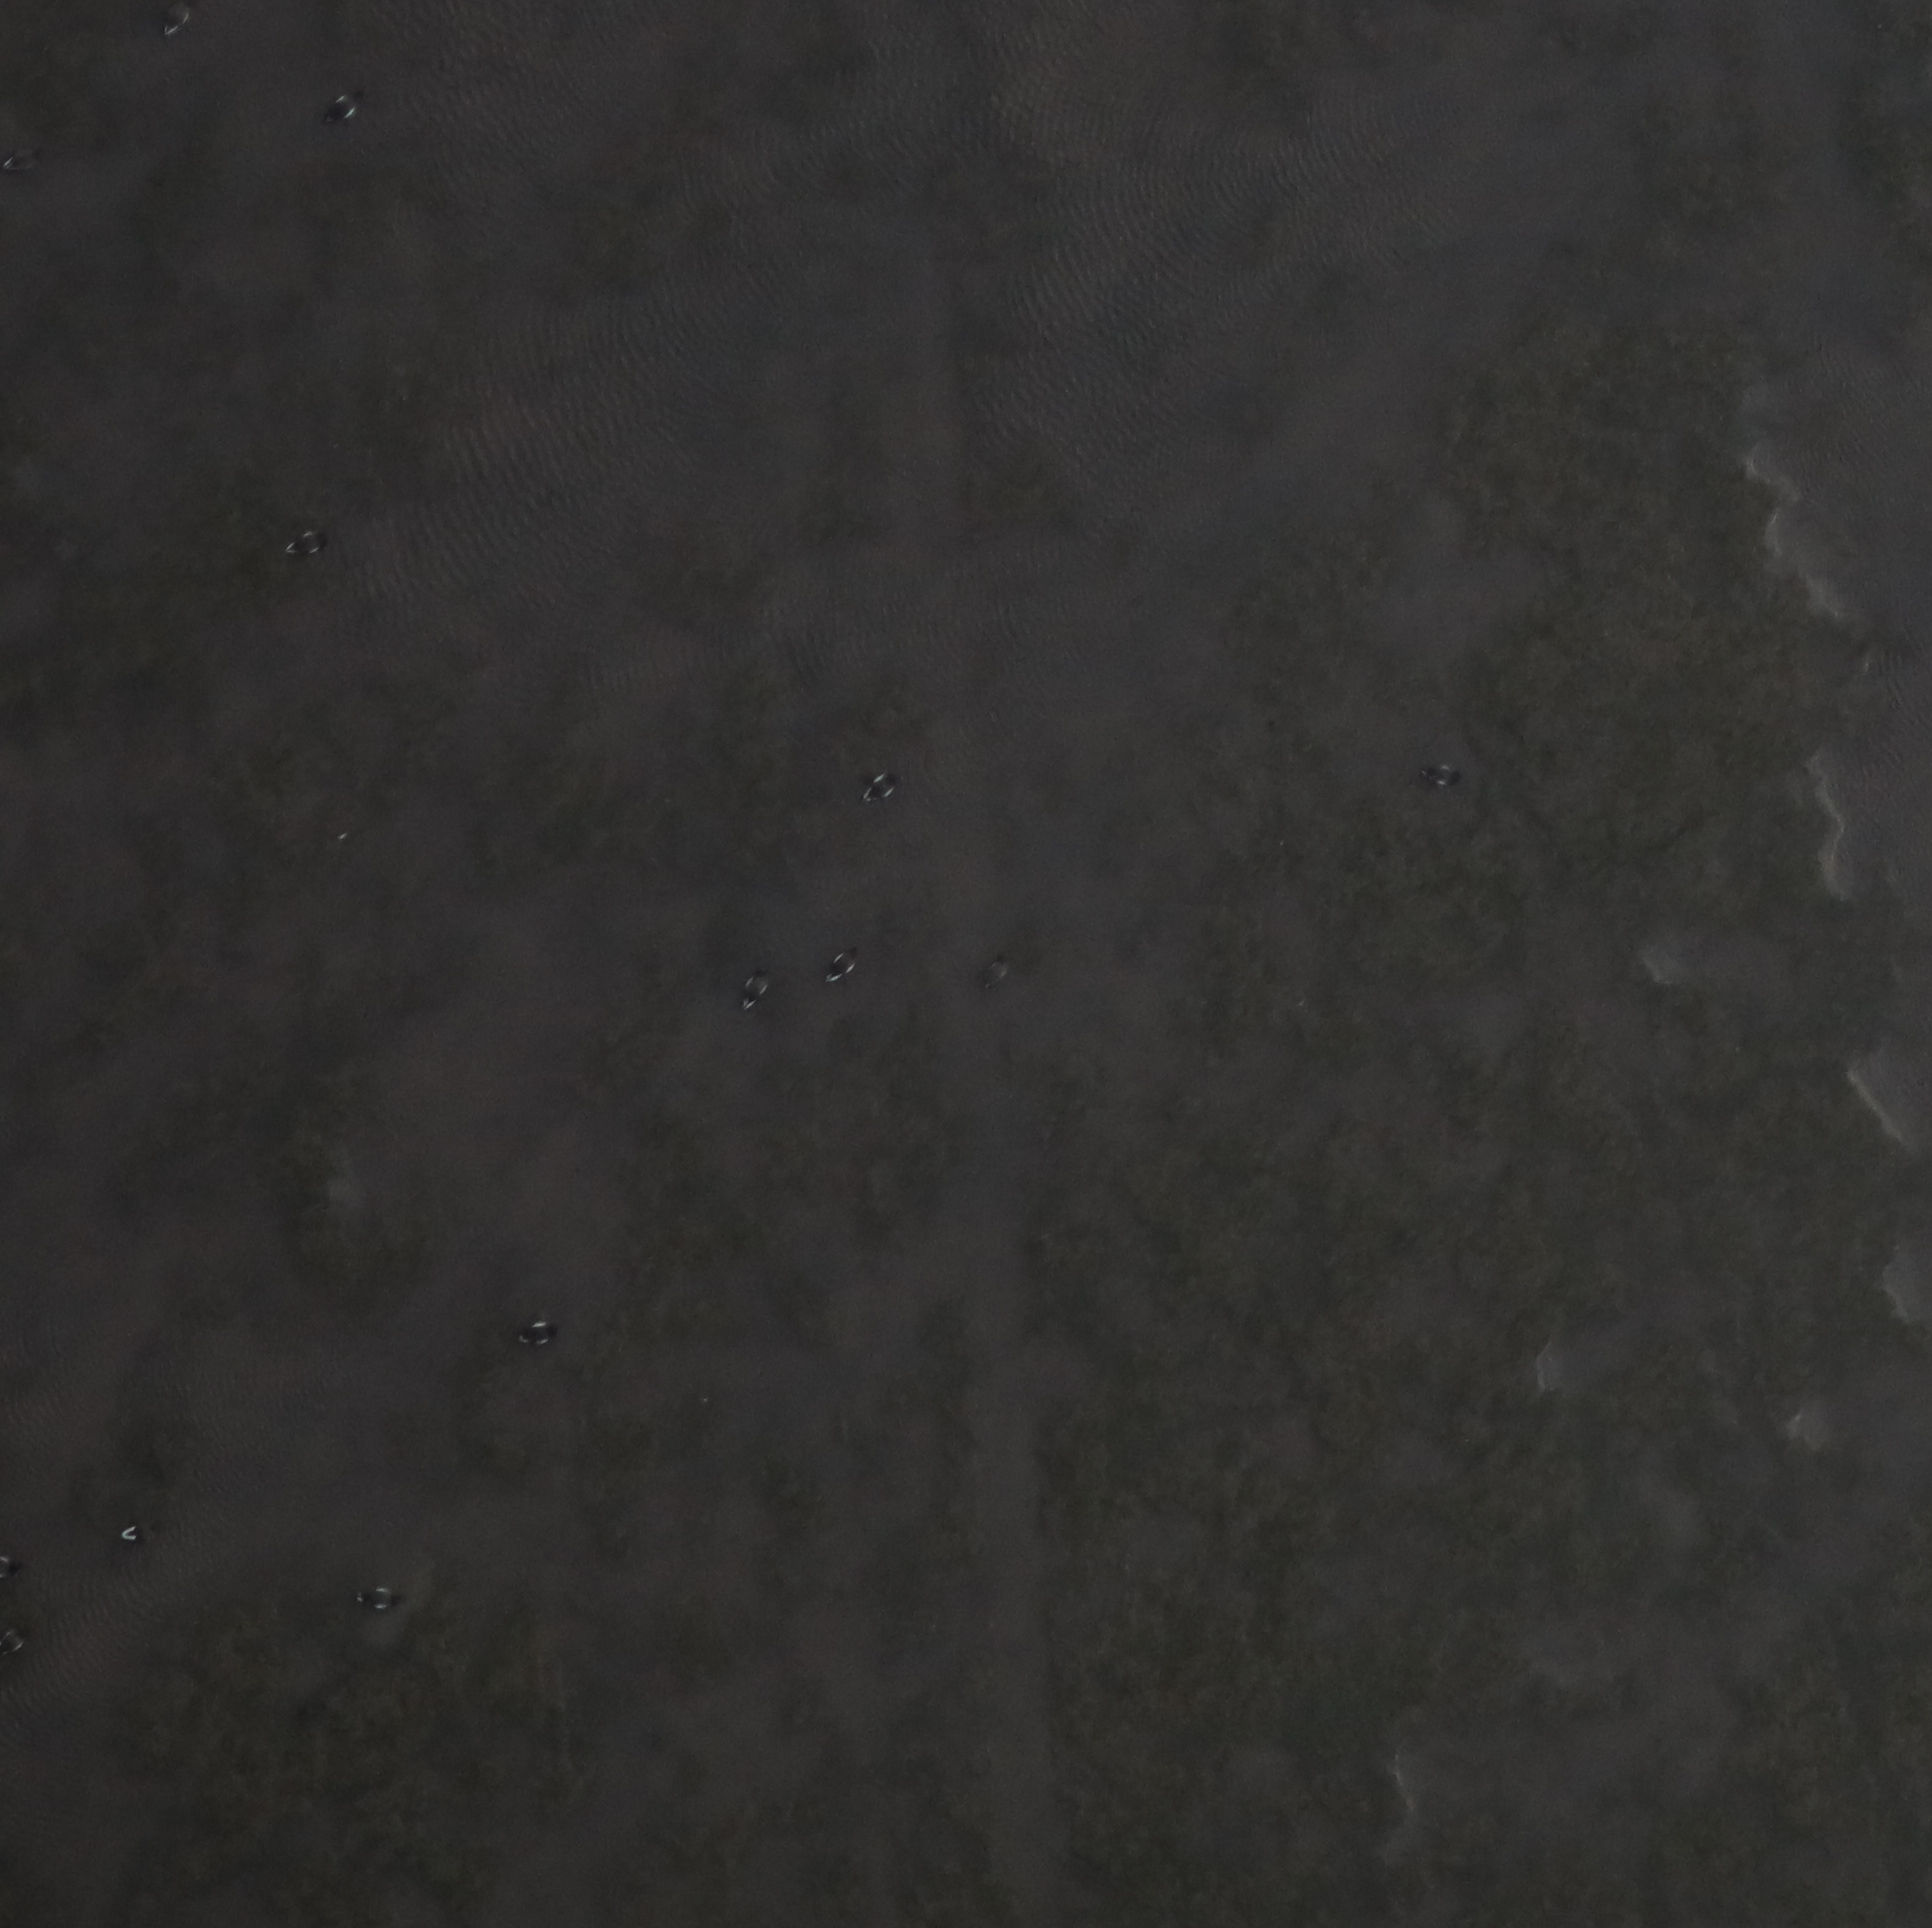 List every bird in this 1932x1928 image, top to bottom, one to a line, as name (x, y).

brant (175, 20)
brant (336, 109)
brant (18, 158)
brant (307, 544)
brant (1441, 774)
brant (881, 787)
brant (842, 966)
brant (992, 971)
brant (755, 990)
brant (534, 1331)
brant (145, 1531)
brant (2, 1563)
brant (381, 1602)
brant (8, 1639)